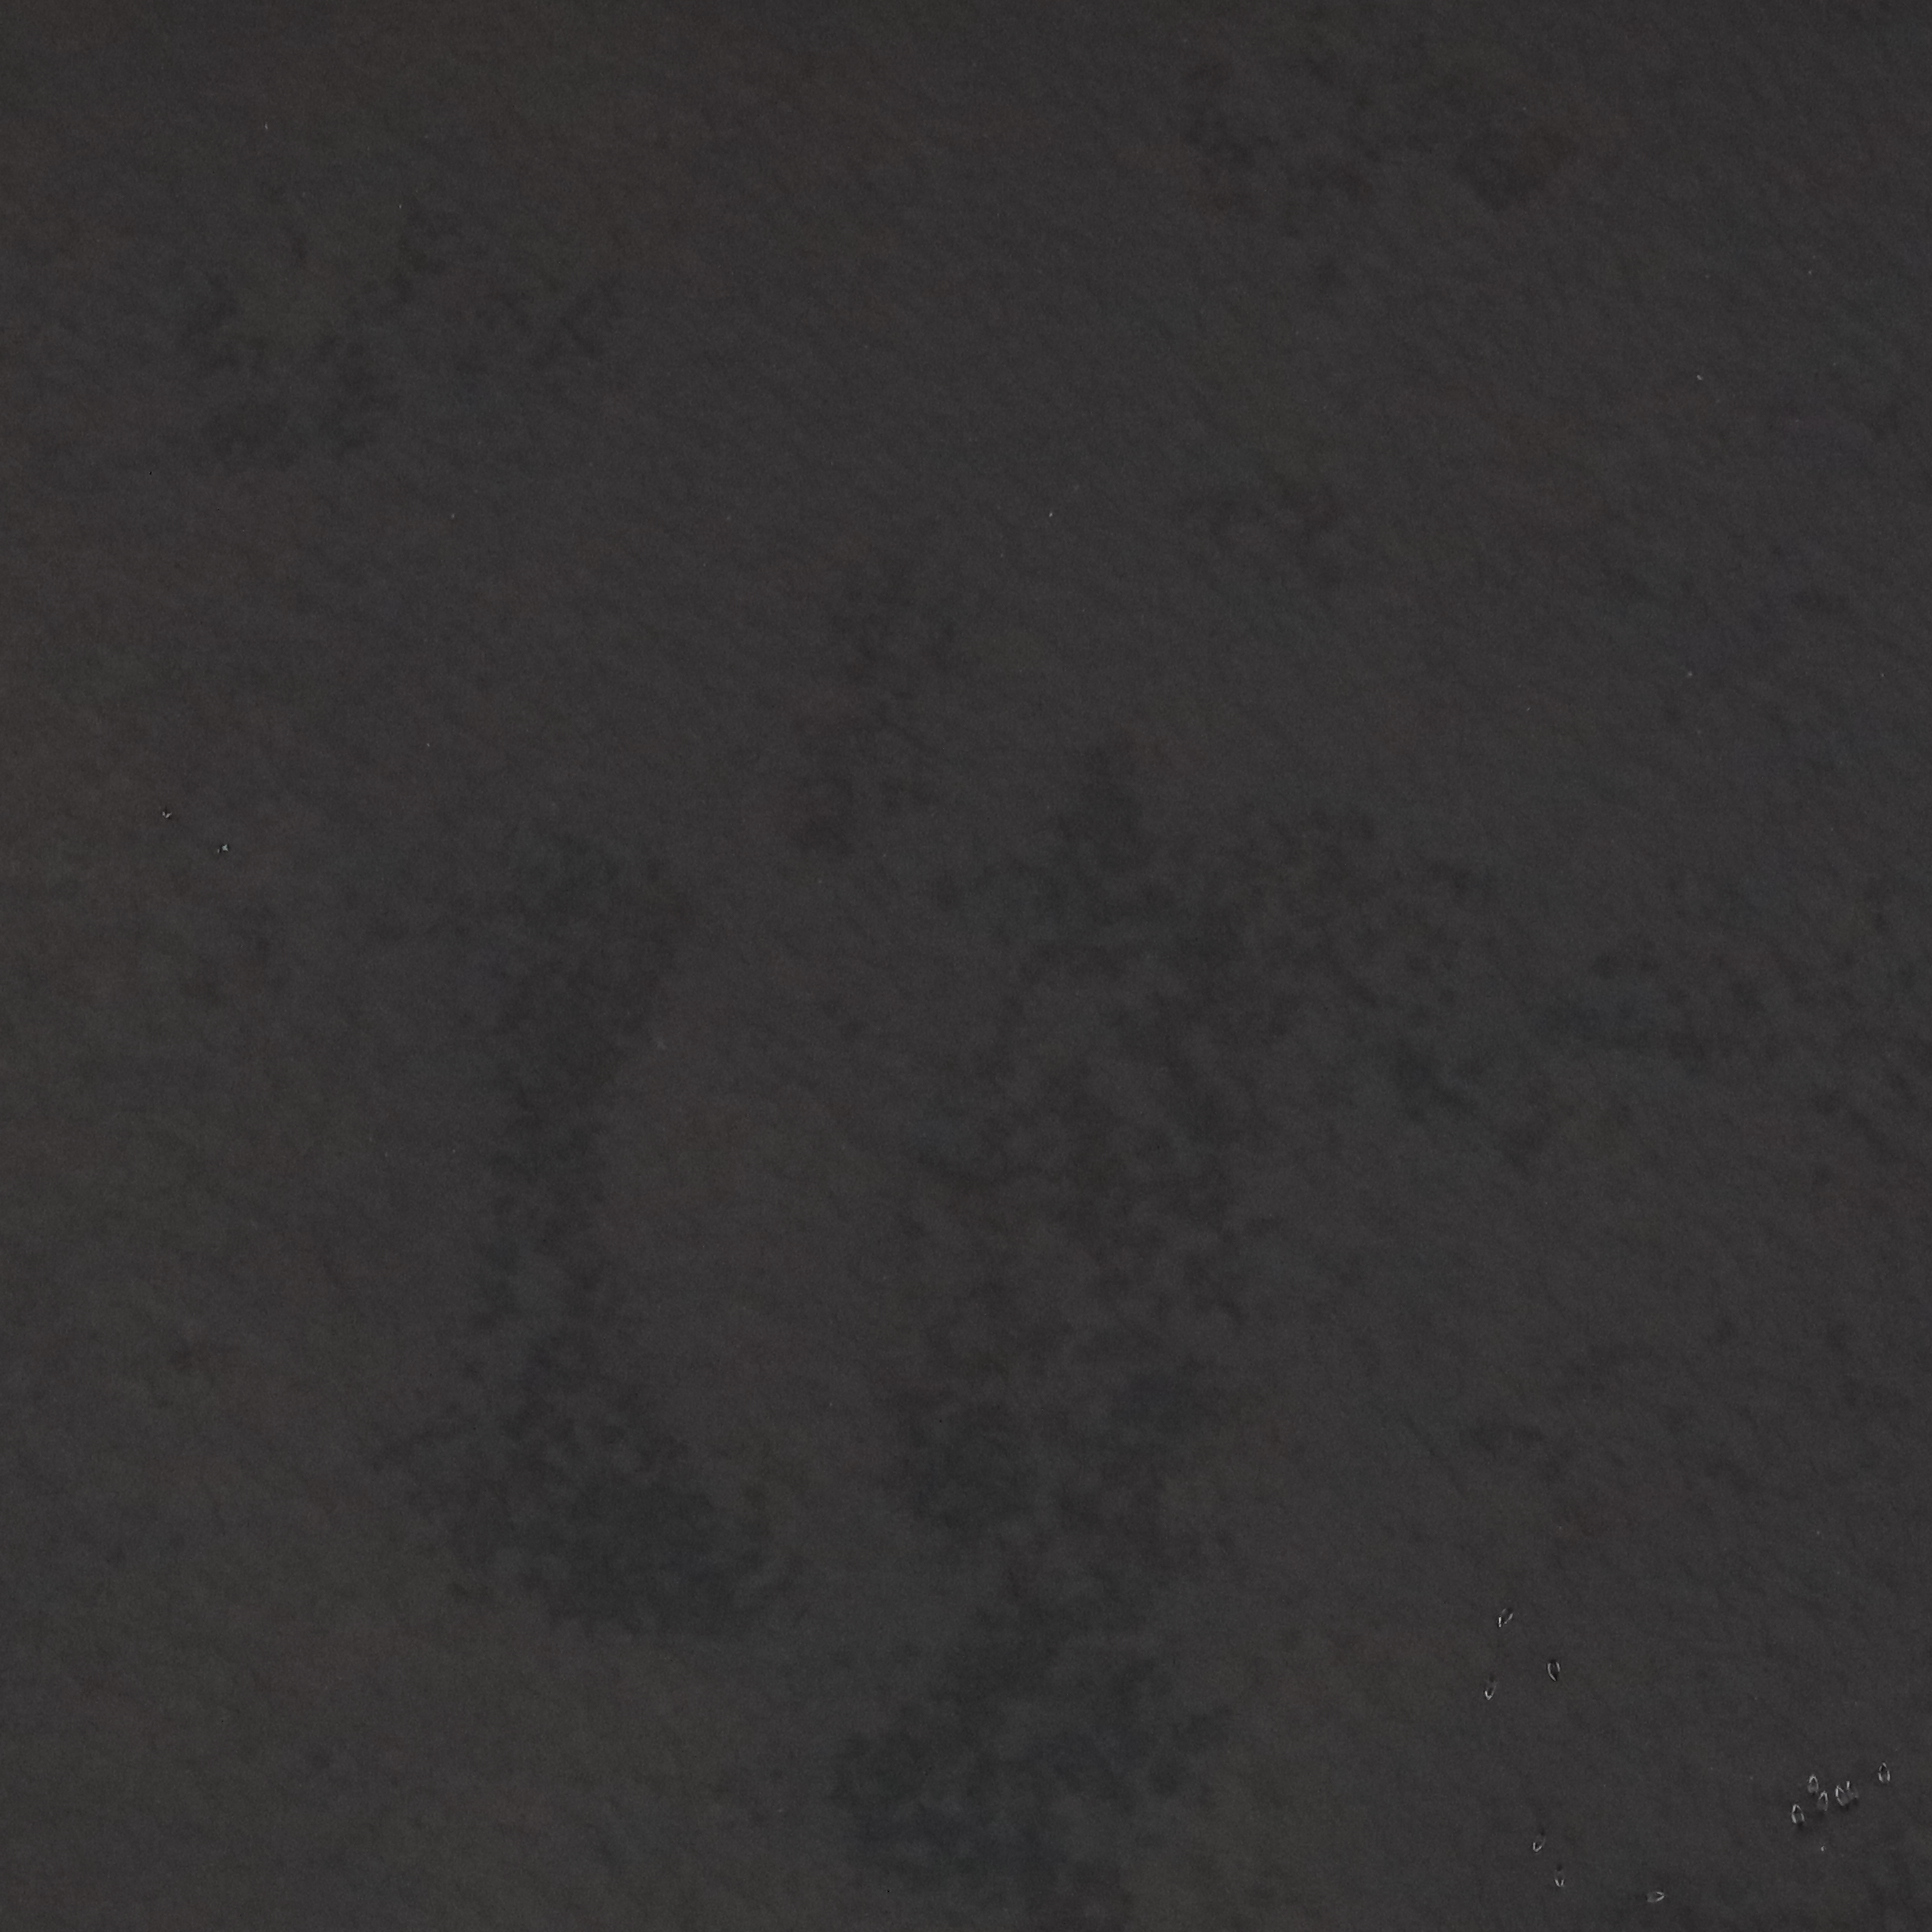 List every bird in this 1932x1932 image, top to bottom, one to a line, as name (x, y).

other bird (166, 812)
other bird (223, 851)
brant (1505, 1616)
brant (1553, 1670)
brant (1490, 1690)
brant (1885, 1775)
brant (1813, 1786)
brant (1852, 1793)
brant (1840, 1797)
brant (1821, 1803)
brant (1798, 1816)
brant (1539, 1841)
brant (1559, 1877)
brant (1656, 1896)